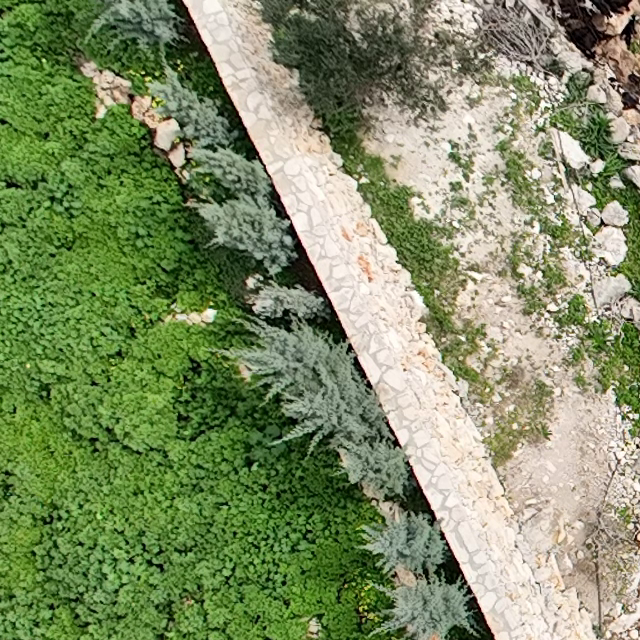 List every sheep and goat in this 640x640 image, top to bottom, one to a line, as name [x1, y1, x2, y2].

goat [546, 0, 562, 22]
goat [573, 0, 600, 18]
goat [591, 0, 612, 17]
goat [606, 0, 630, 13]
goat [620, 13, 638, 40]
goat [568, 27, 603, 58]
goat [605, 69, 626, 95]
goat [628, 73, 639, 93]
goat [623, 91, 639, 120]